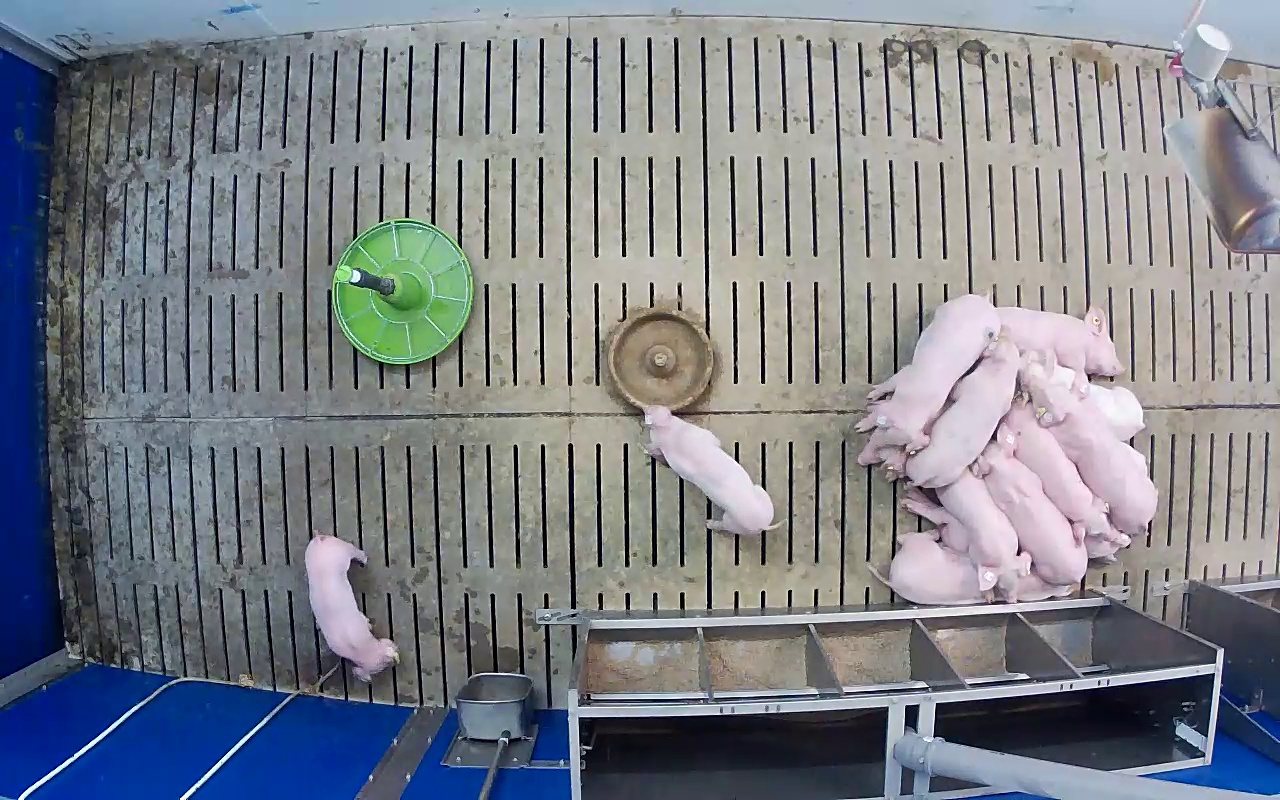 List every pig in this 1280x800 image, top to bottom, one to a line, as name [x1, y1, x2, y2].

pig [866, 292, 1004, 458]
pig [992, 304, 1127, 403]
pig [905, 323, 1031, 490]
pig [1029, 347, 1146, 443]
pig [1025, 370, 1161, 535]
pig [853, 394, 955, 483]
pig [1001, 401, 1120, 548]
pig [643, 402, 789, 538]
pig [970, 421, 1088, 586]
pig [935, 466, 1033, 605]
pig [900, 489, 1133, 564]
pig [304, 527, 402, 684]
pig [864, 530, 1080, 606]